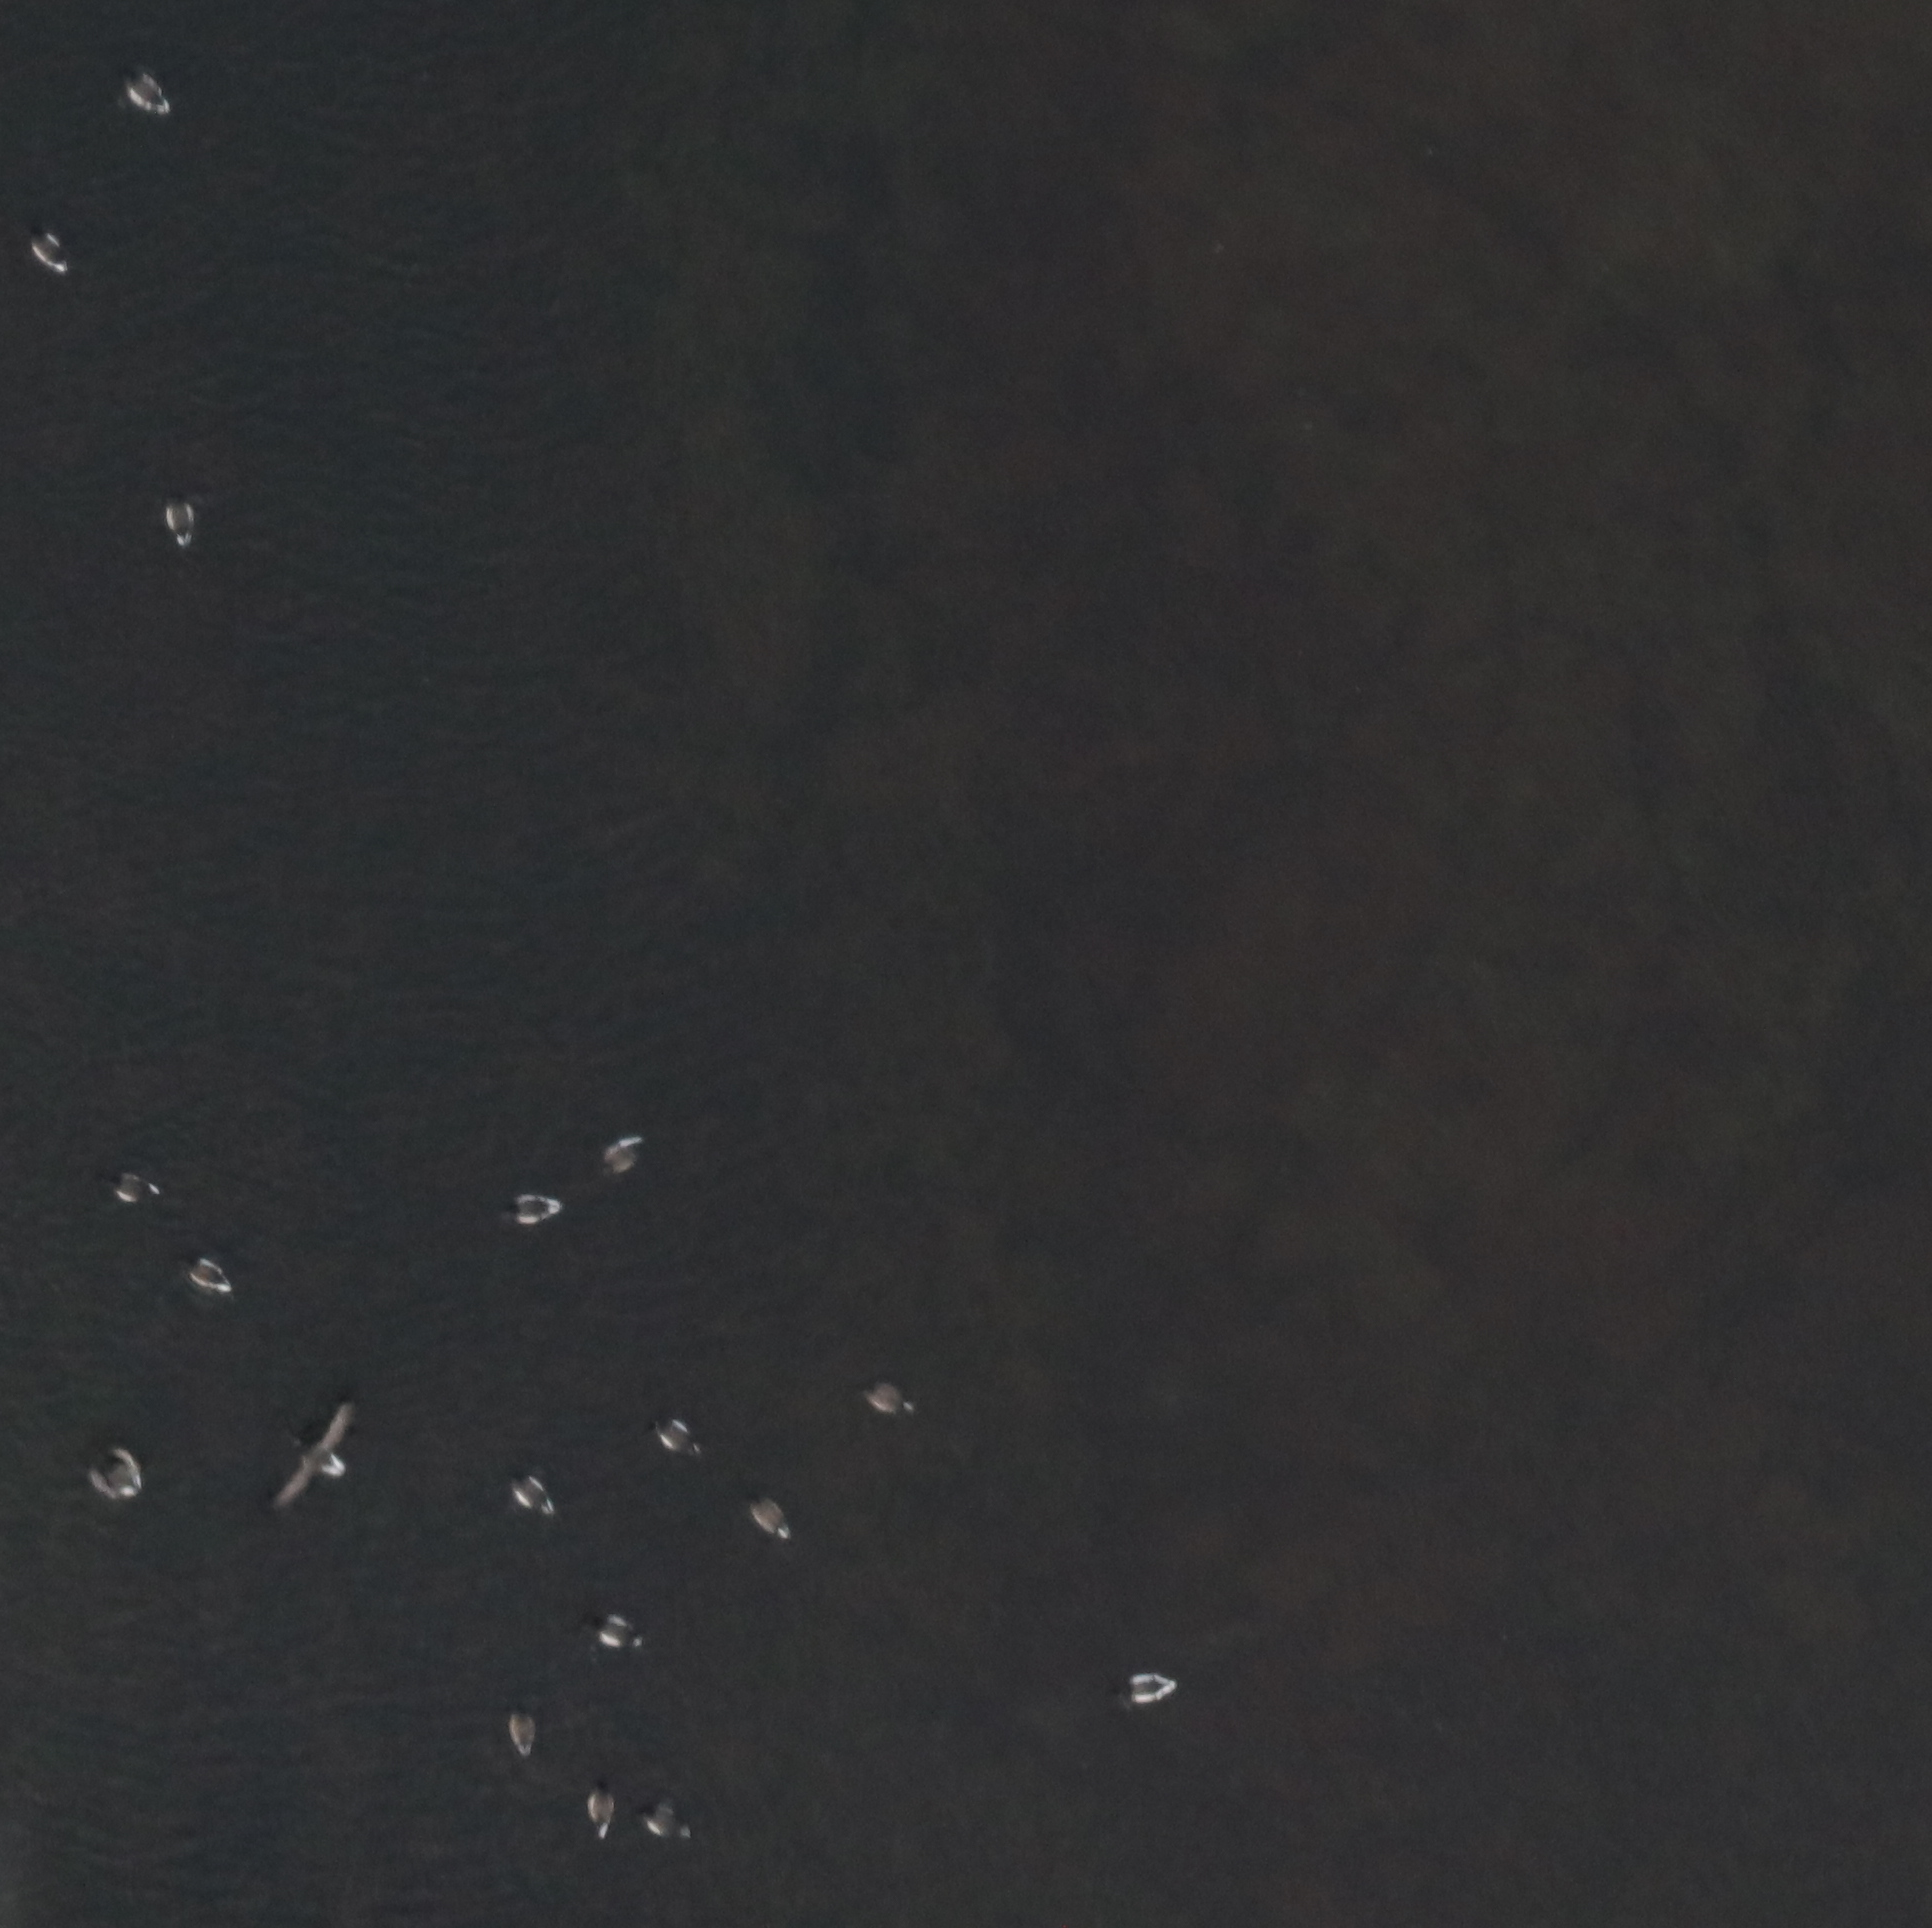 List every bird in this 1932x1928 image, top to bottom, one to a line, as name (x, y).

brant (144, 93)
brant (49, 250)
brant (180, 519)
brant (621, 1159)
brant (134, 1187)
brant (531, 1208)
brant (207, 1273)
brant (887, 1399)
brant (675, 1437)
brant (315, 1458)
brant (117, 1473)
brant (530, 1494)
brant (770, 1516)
brant (615, 1632)
brant (1144, 1686)
brant (523, 1730)
brant (601, 1811)
brant (662, 1822)